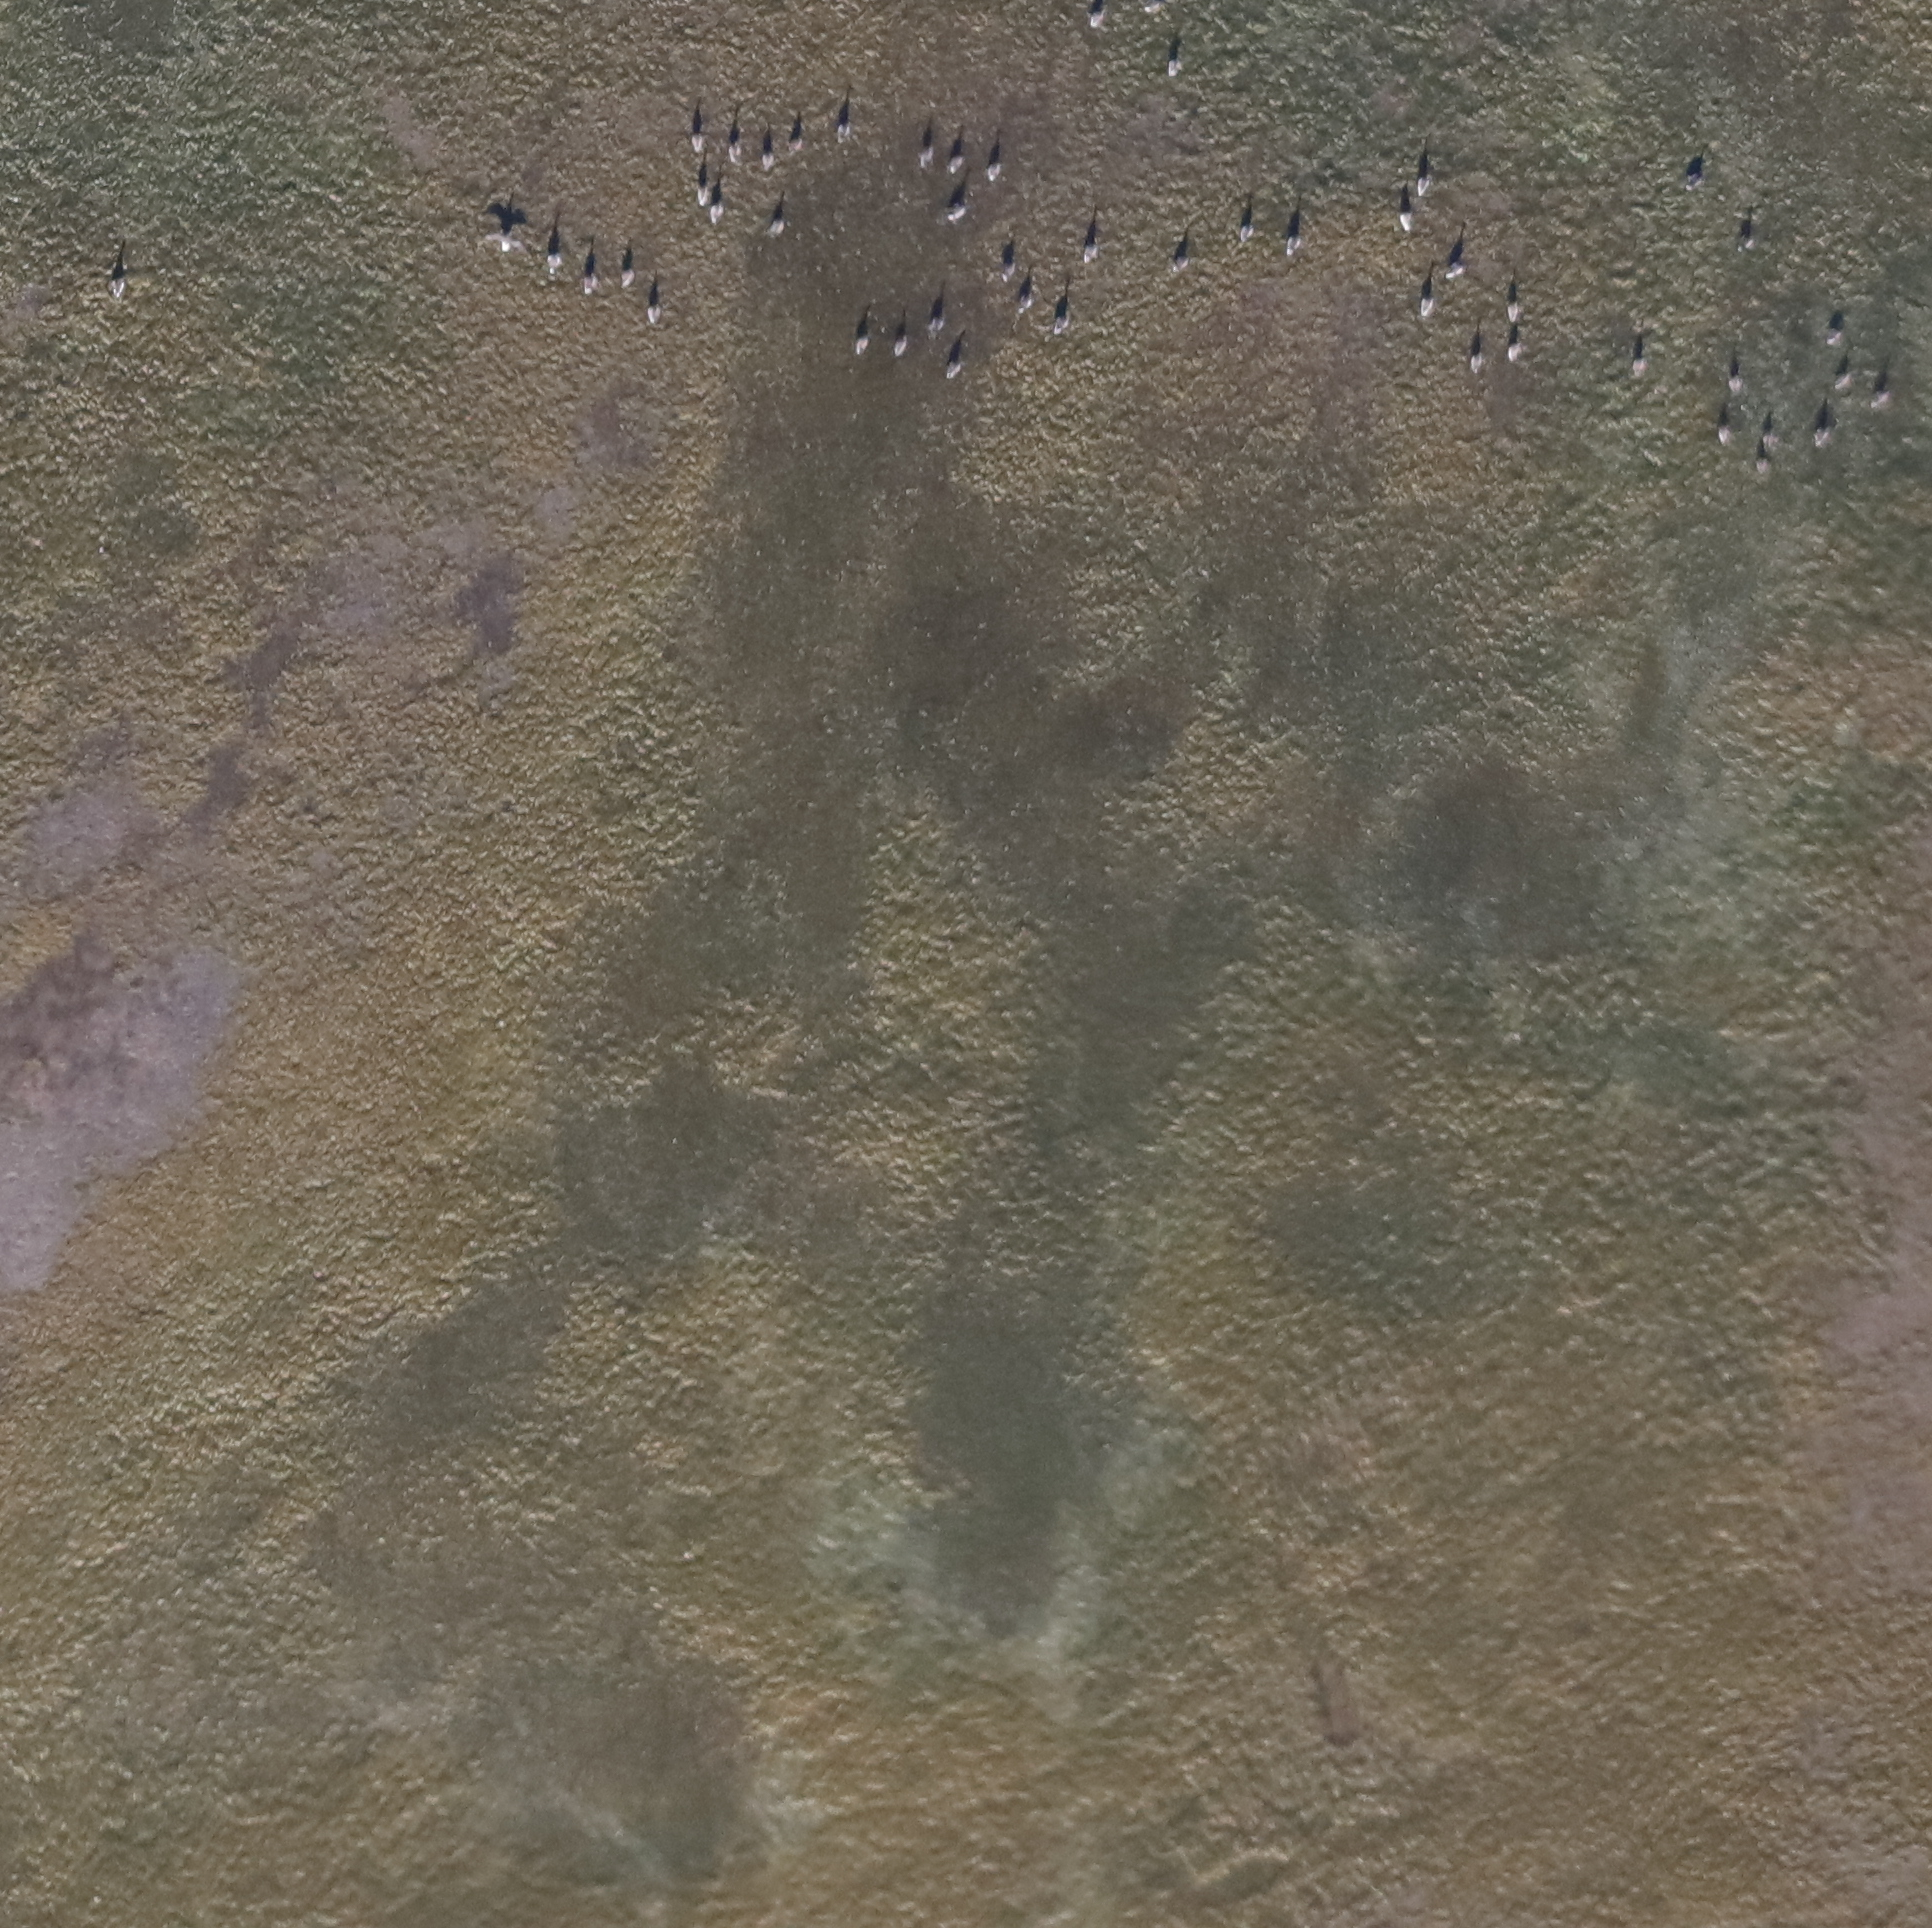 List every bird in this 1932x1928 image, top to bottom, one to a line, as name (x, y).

brant (1160, 3)
brant (1093, 20)
brant (1174, 66)
brant (841, 132)
brant (791, 141)
brant (694, 144)
brant (926, 152)
brant (731, 153)
brant (961, 161)
brant (765, 163)
brant (993, 174)
brant (1697, 183)
brant (1421, 188)
brant (703, 194)
brant (716, 215)
brant (956, 216)
brant (781, 224)
brant (1407, 226)
brant (1253, 233)
brant (1754, 240)
brant (1293, 243)
brant (504, 246)
brant (1095, 255)
brant (558, 263)
brant (1186, 263)
brant (630, 266)
brant (1013, 267)
brant (1456, 267)
brant (121, 285)
brant (593, 290)
brant (1429, 303)
brant (1019, 306)
brant (1516, 310)
brant (655, 313)
brant (935, 325)
brant (1060, 325)
brant (1828, 337)
brant (861, 341)
brant (902, 344)
brant (1519, 354)
brant (957, 363)
brant (1478, 363)
brant (1640, 364)
brant (1844, 381)
brant (1739, 388)
brant (1877, 395)
brant (1821, 435)
brant (1723, 437)
brant (1767, 439)
brant (1762, 469)